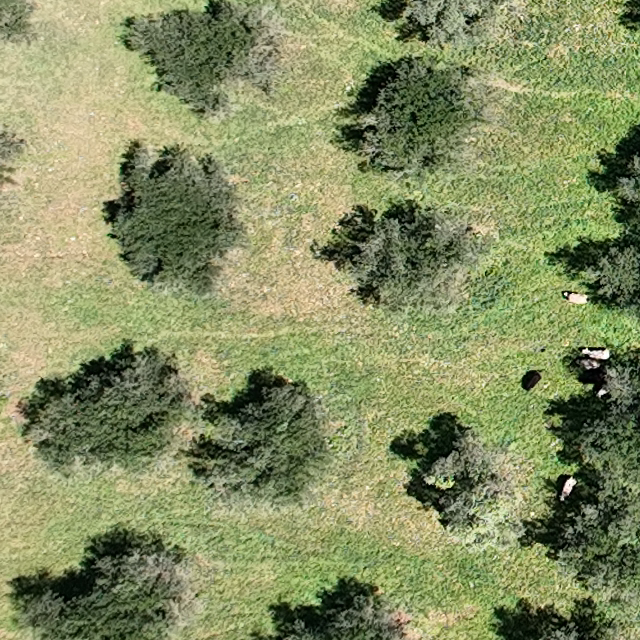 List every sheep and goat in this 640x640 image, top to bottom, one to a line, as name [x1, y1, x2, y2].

sheep [563, 291, 589, 304]
sheep [582, 347, 610, 359]
sheep [577, 358, 603, 371]
sheep [523, 369, 543, 391]
sheep [596, 386, 610, 399]
sheep [559, 476, 577, 502]